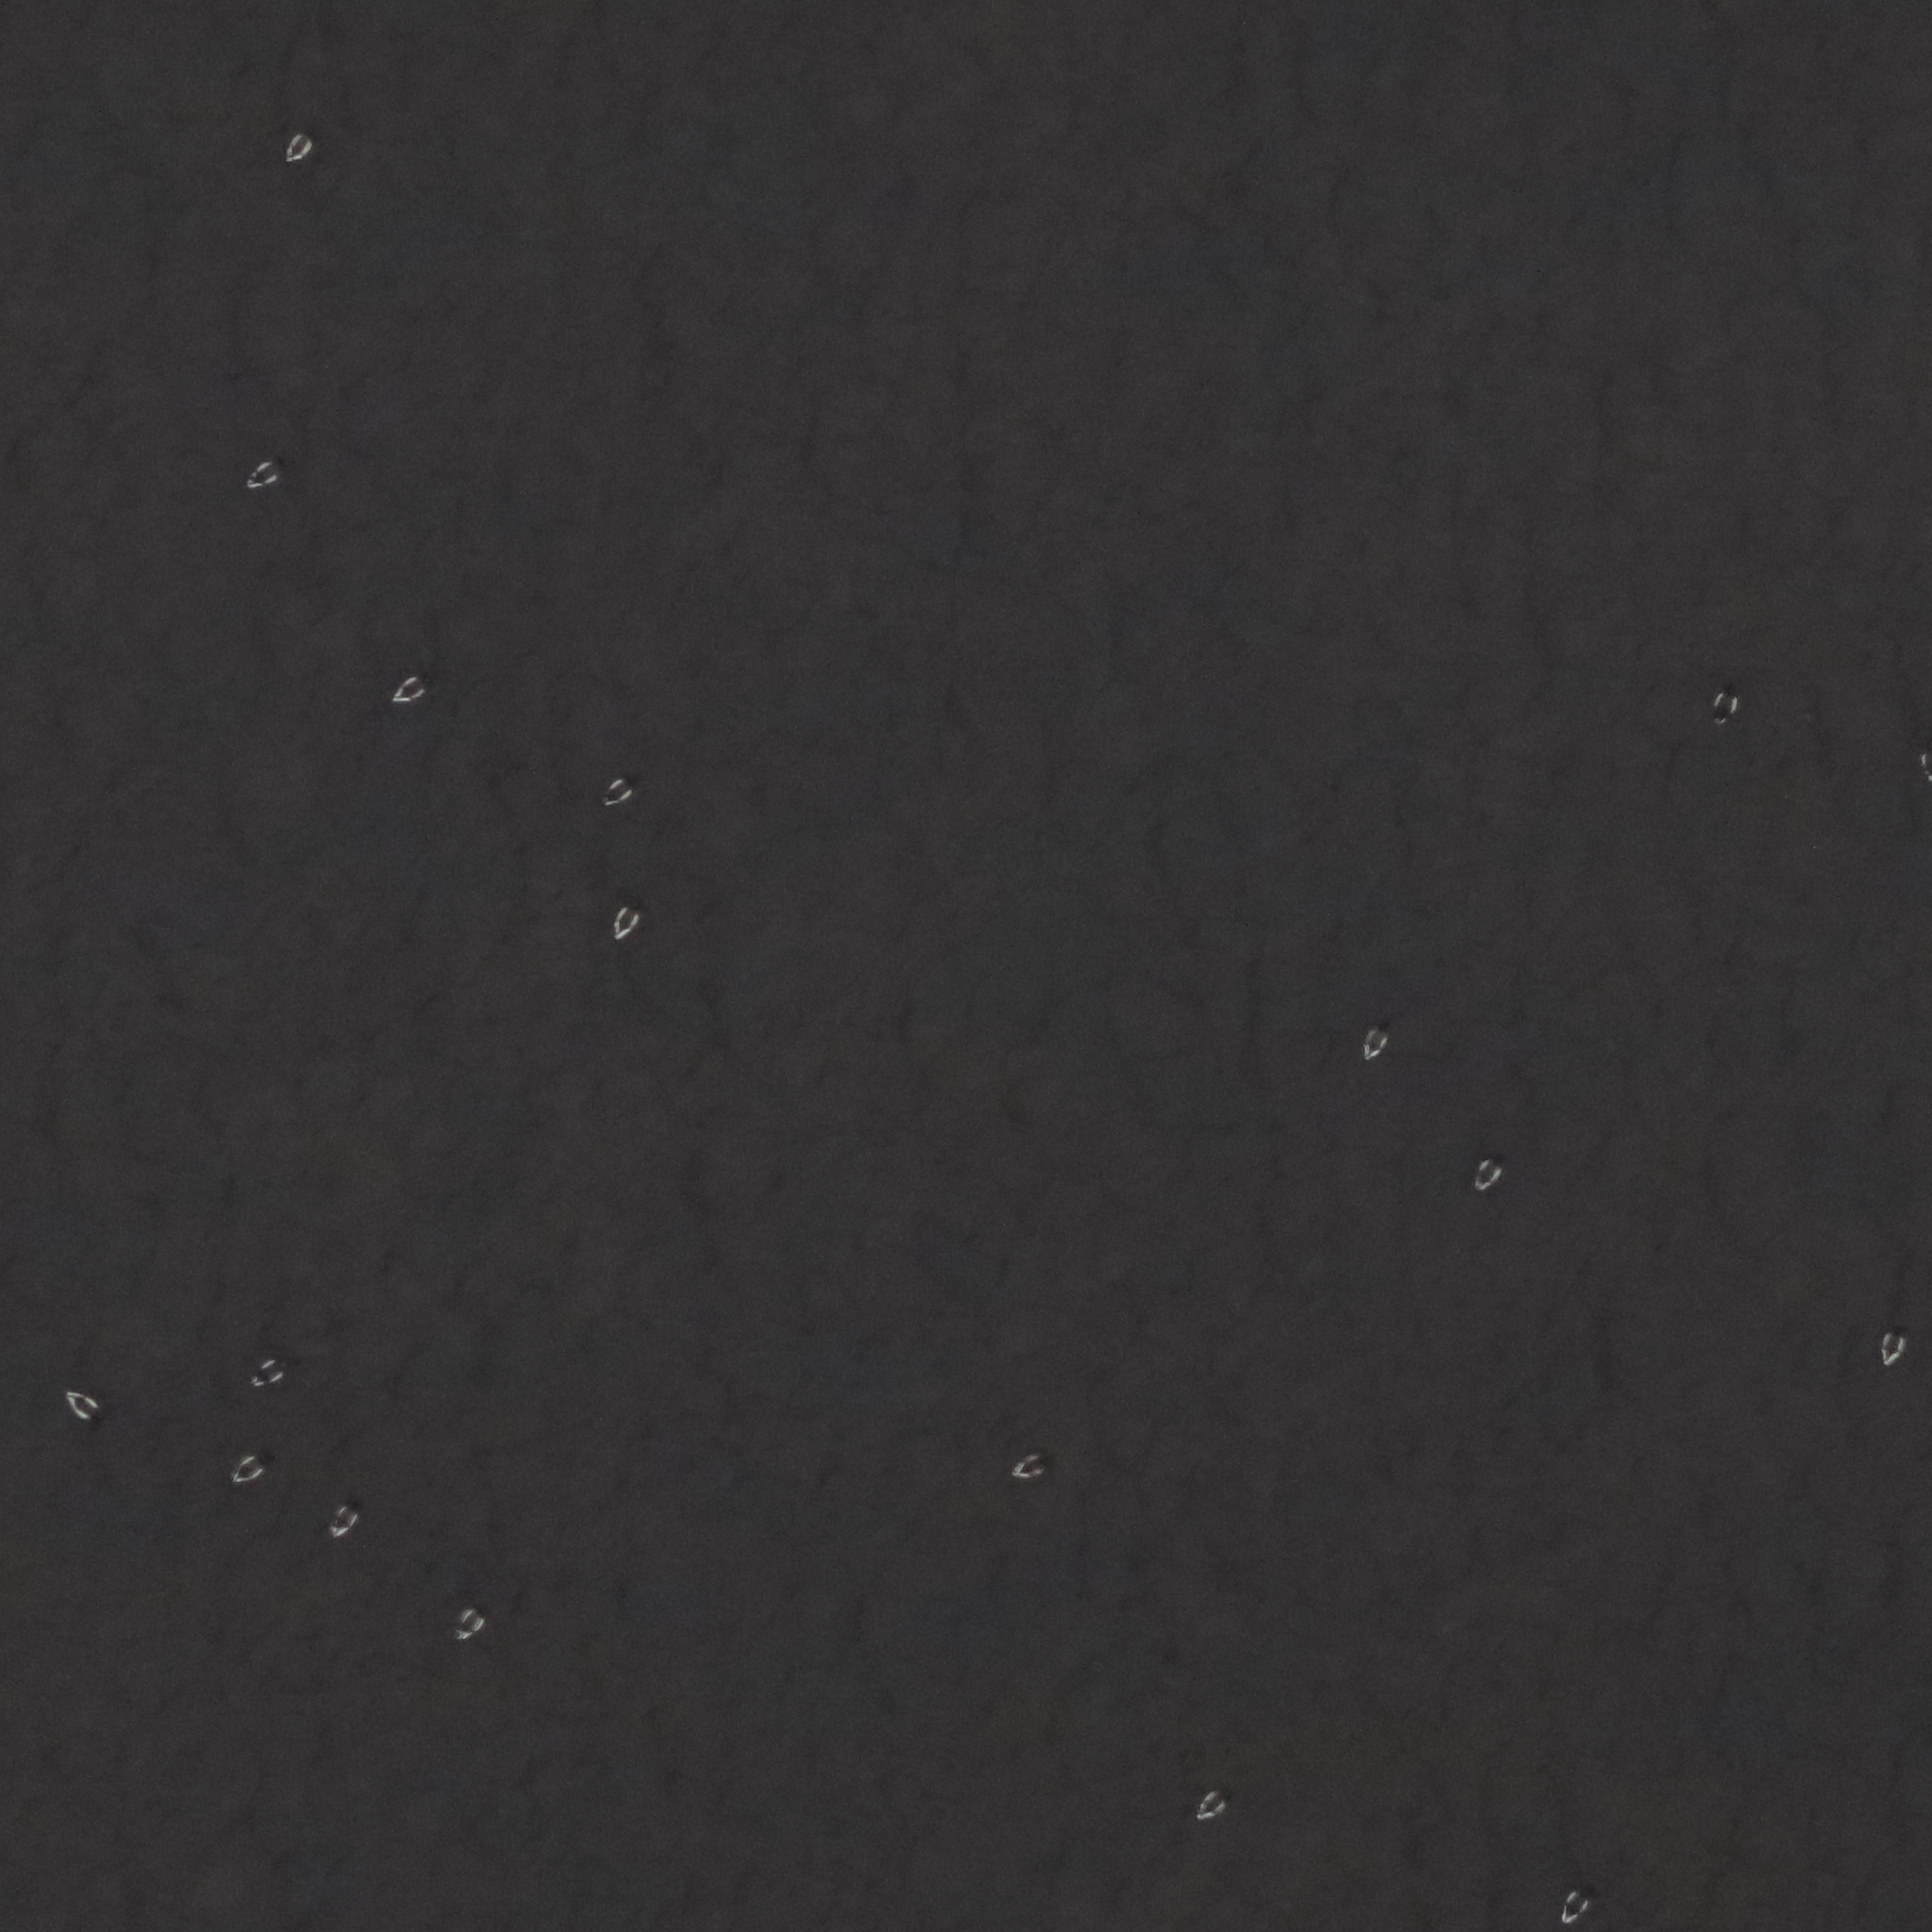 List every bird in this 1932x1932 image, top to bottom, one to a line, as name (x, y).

brant (299, 147)
brant (267, 476)
brant (412, 690)
brant (1725, 706)
brant (620, 791)
brant (627, 920)
brant (1375, 1040)
brant (1488, 1174)
brant (1893, 1345)
brant (269, 1372)
brant (82, 1406)
brant (1032, 1466)
brant (249, 1469)
brant (343, 1521)
brant (470, 1623)
brant (1213, 1806)
brant (1575, 1905)